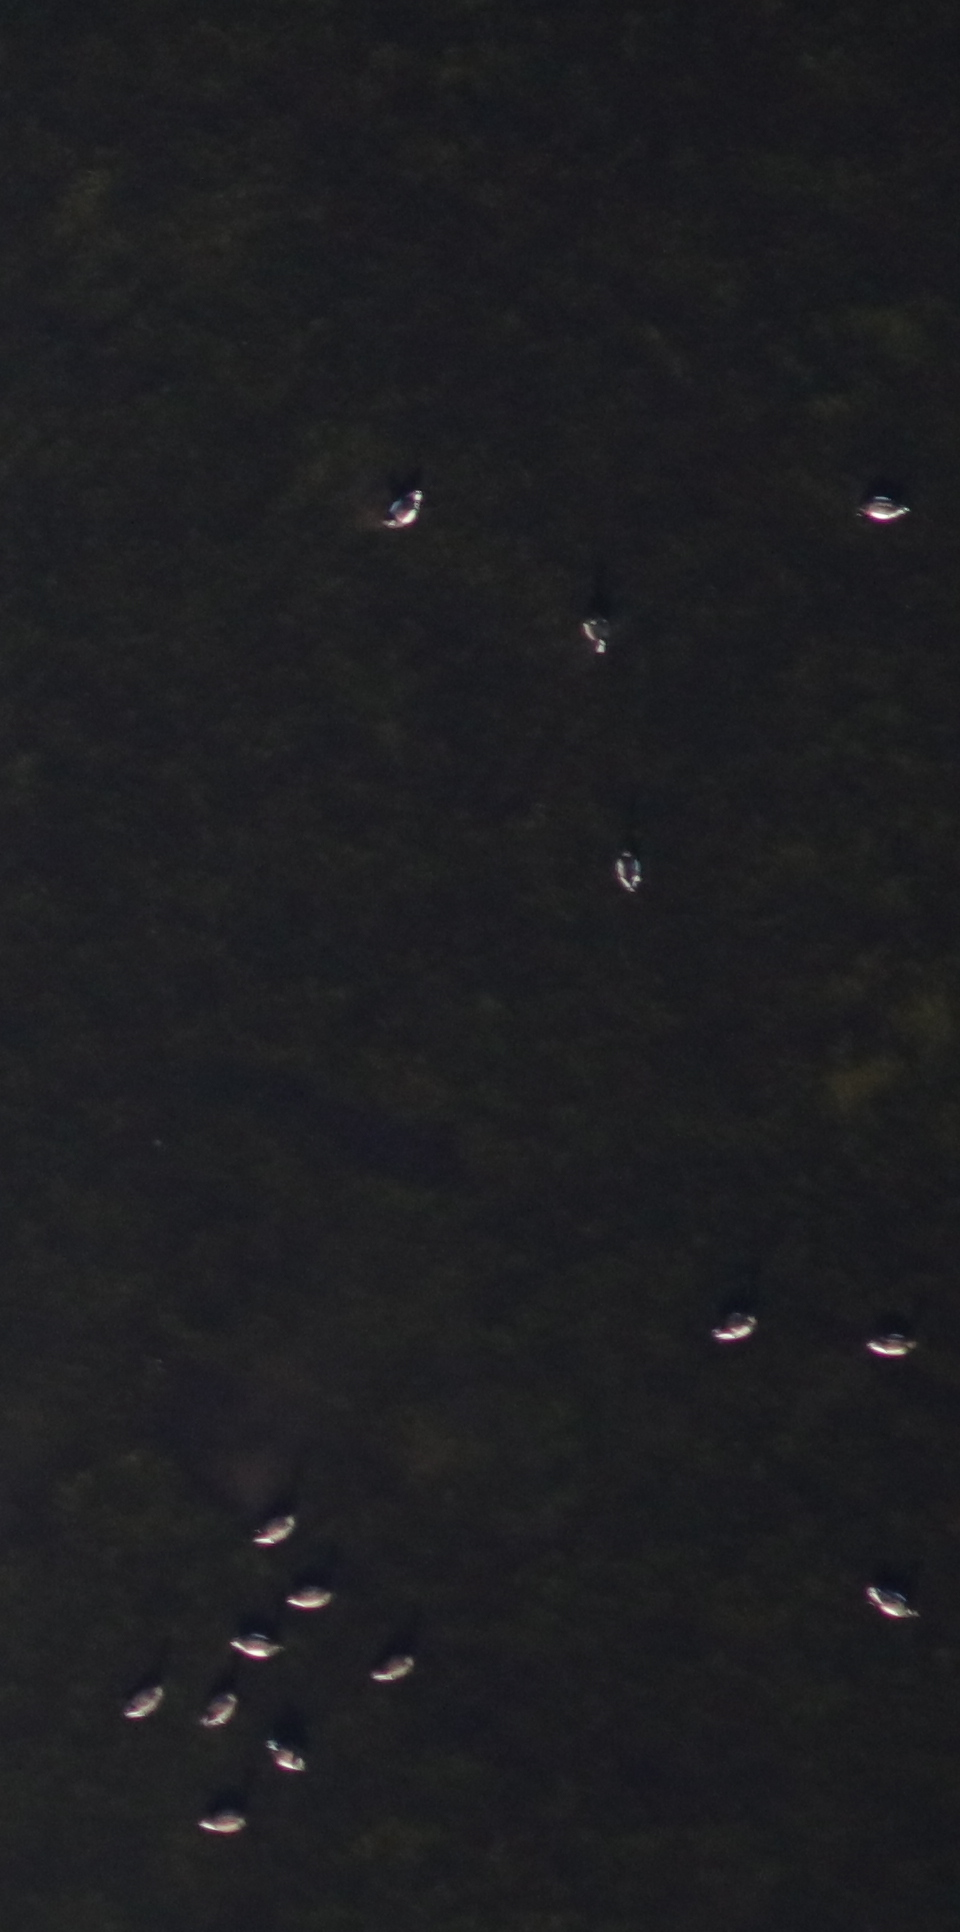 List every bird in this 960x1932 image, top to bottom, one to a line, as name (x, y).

brant (884, 508)
brant (403, 510)
brant (597, 632)
brant (629, 871)
brant (736, 1325)
brant (892, 1344)
brant (275, 1529)
brant (891, 1603)
brant (315, 1605)
brant (256, 1646)
brant (394, 1667)
brant (147, 1702)
brant (224, 1706)
brant (287, 1757)
brant (225, 1821)